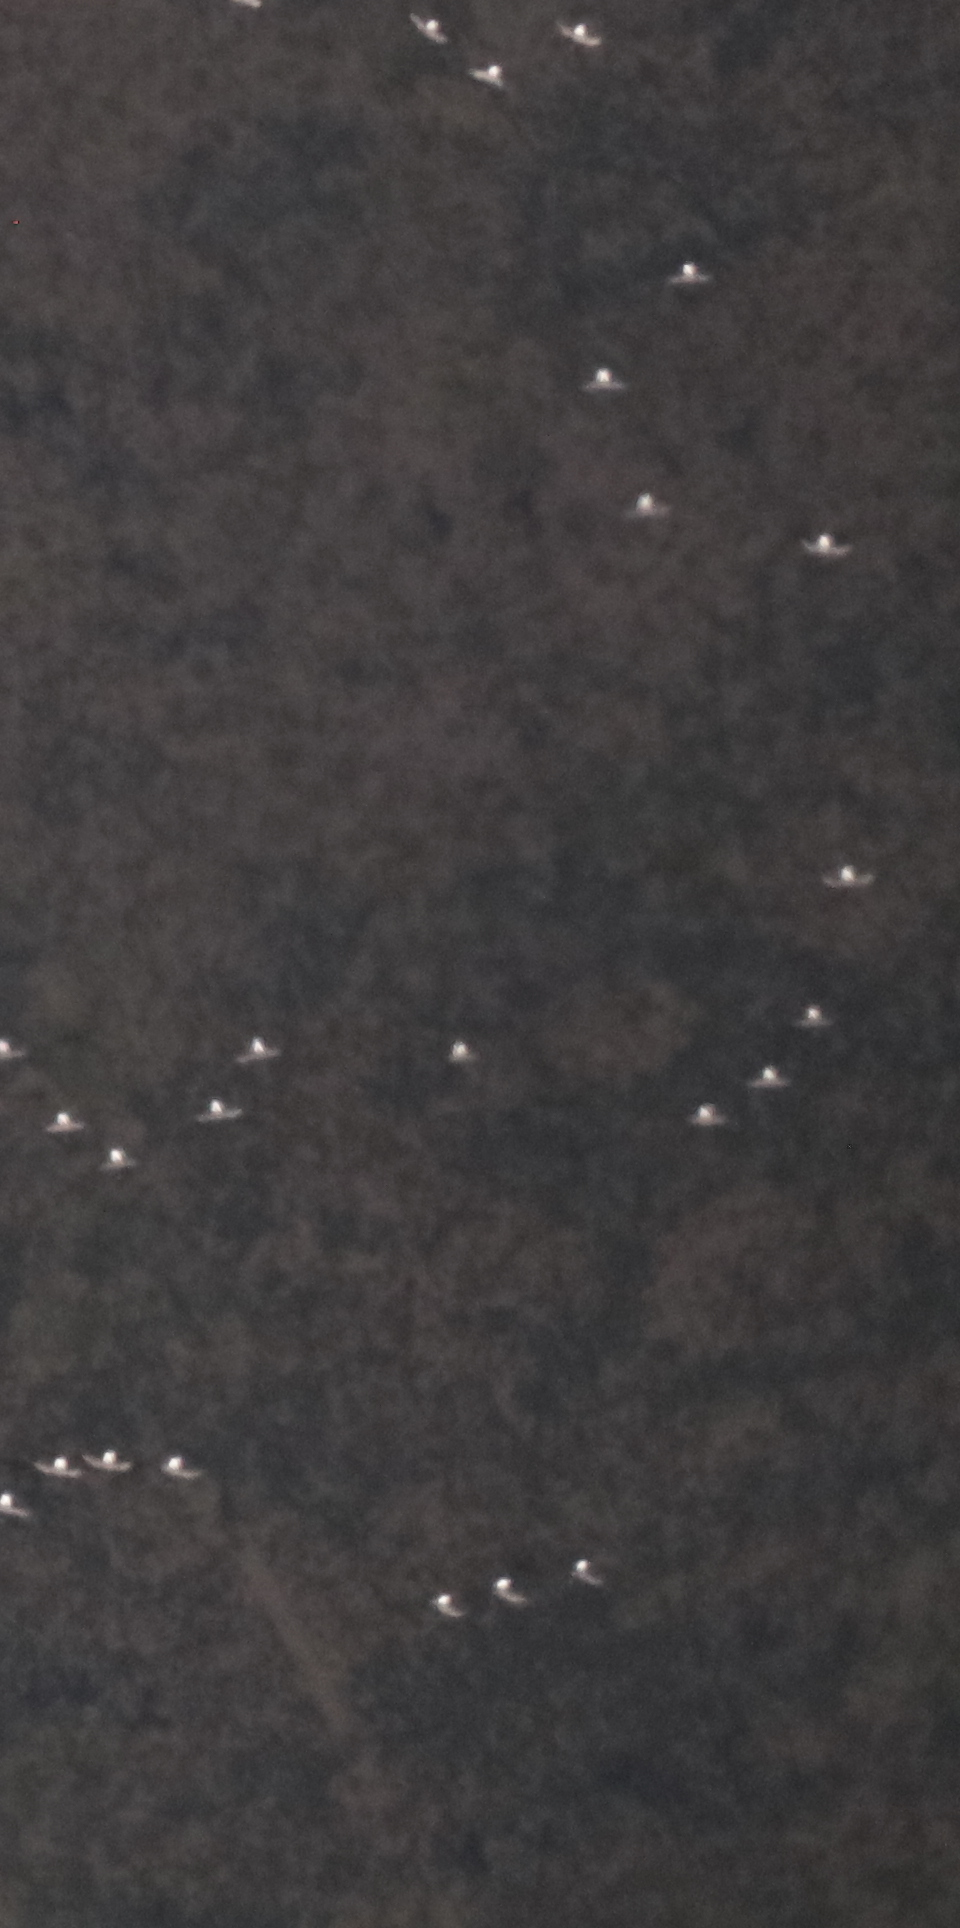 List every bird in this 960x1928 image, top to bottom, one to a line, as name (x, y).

brant (427, 29)
brant (580, 39)
brant (488, 82)
brant (692, 272)
brant (598, 374)
brant (648, 506)
brant (820, 547)
brant (851, 882)
brant (816, 1014)
brant (2, 1050)
brant (260, 1051)
brant (458, 1054)
brant (768, 1081)
brant (220, 1110)
brant (712, 1120)
brant (65, 1125)
brant (119, 1166)
brant (111, 1464)
brant (61, 1469)
brant (174, 1472)
brant (2, 1504)
brant (579, 1571)
brant (501, 1590)
brant (442, 1606)